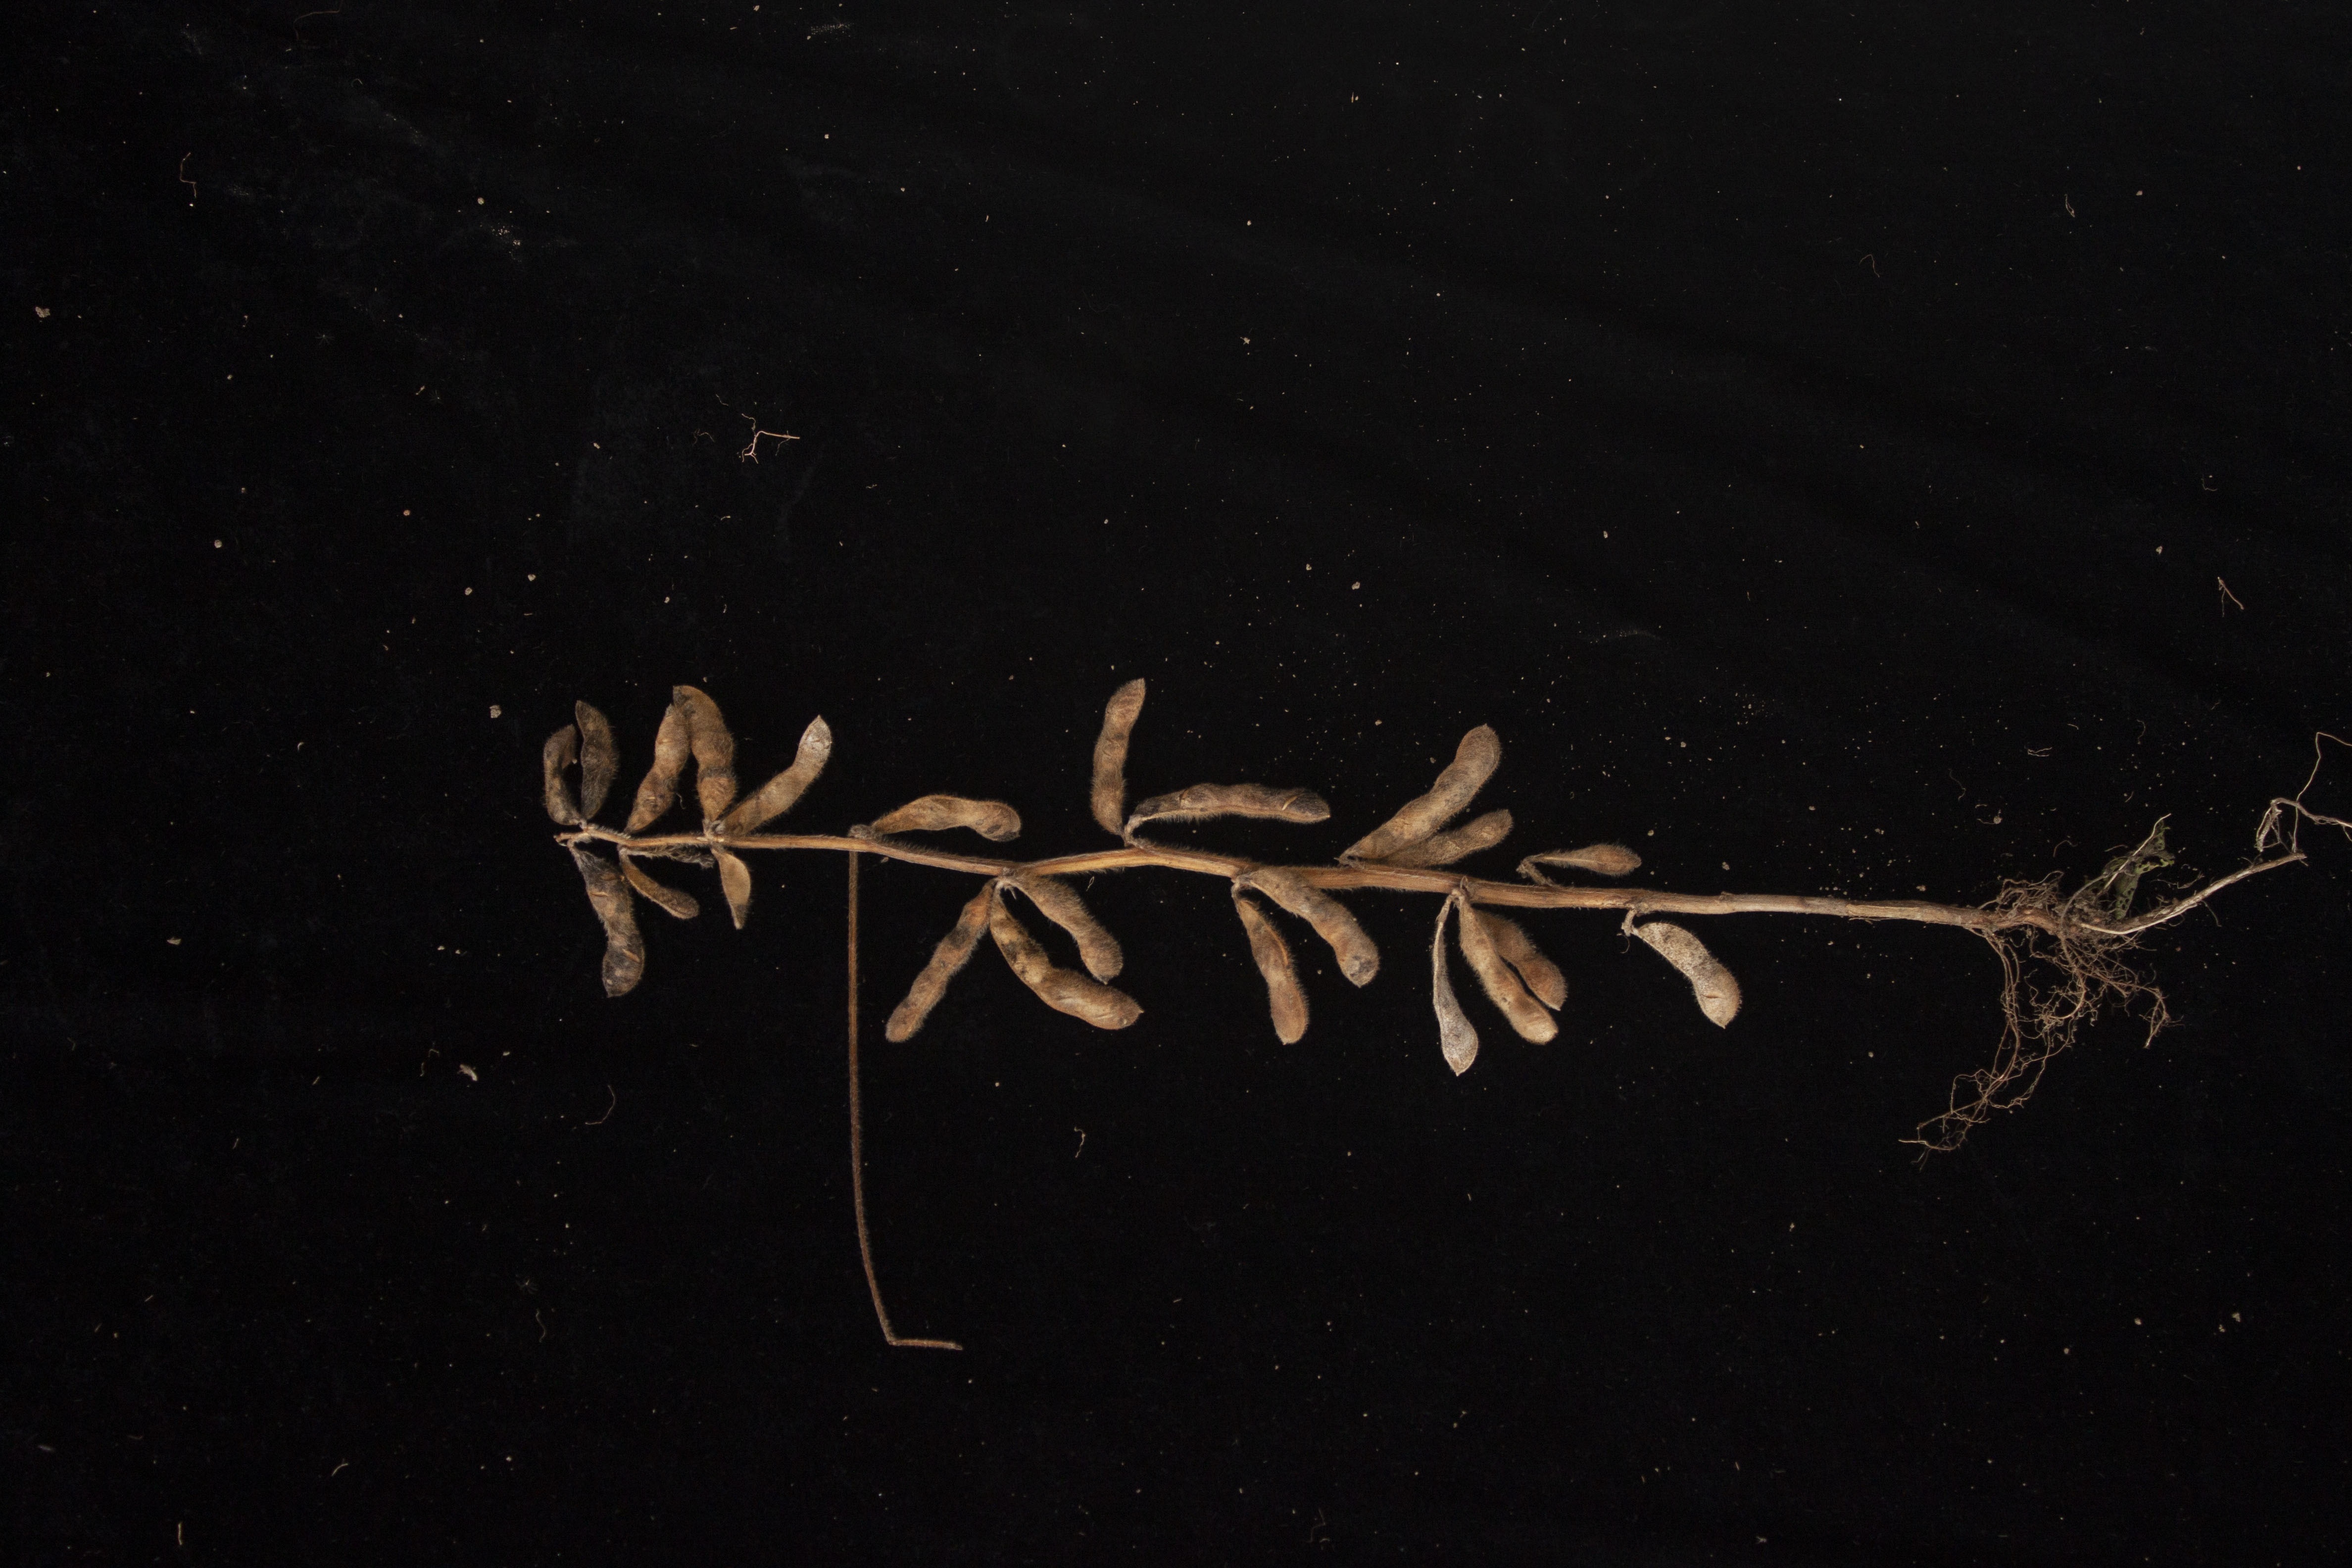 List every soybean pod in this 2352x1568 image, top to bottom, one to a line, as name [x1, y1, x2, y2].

soybean pod [1092, 678, 1144, 834]
soybean pod [675, 686, 737, 834]
soybean pod [574, 701, 613, 823]
soybean pod [629, 711, 690, 835]
soybean pod [714, 720, 831, 834]
soybean pod [1346, 726, 1502, 859]
soybean pod [544, 729, 581, 827]
soybean pod [1127, 785, 1327, 837]
soybean pod [865, 797, 1021, 844]
soybean pod [1385, 811, 1514, 867]
soybean pod [564, 841, 646, 997]
soybean pod [1531, 847, 1637, 876]
soybean pod [717, 855, 752, 933]
soybean pod [620, 859, 696, 917]
soybean pod [1232, 872, 1375, 983]
soybean pod [1007, 879, 1121, 983]
soybean pod [887, 883, 993, 1041]
soybean pod [992, 891, 1140, 1029]
soybean pod [1234, 896, 1311, 1045]
soybean pod [1457, 899, 1555, 1044]
soybean pod [1432, 903, 1477, 1077]
soybean pod [1476, 916, 1565, 1010]
soybean pod [1633, 926, 1740, 1027]